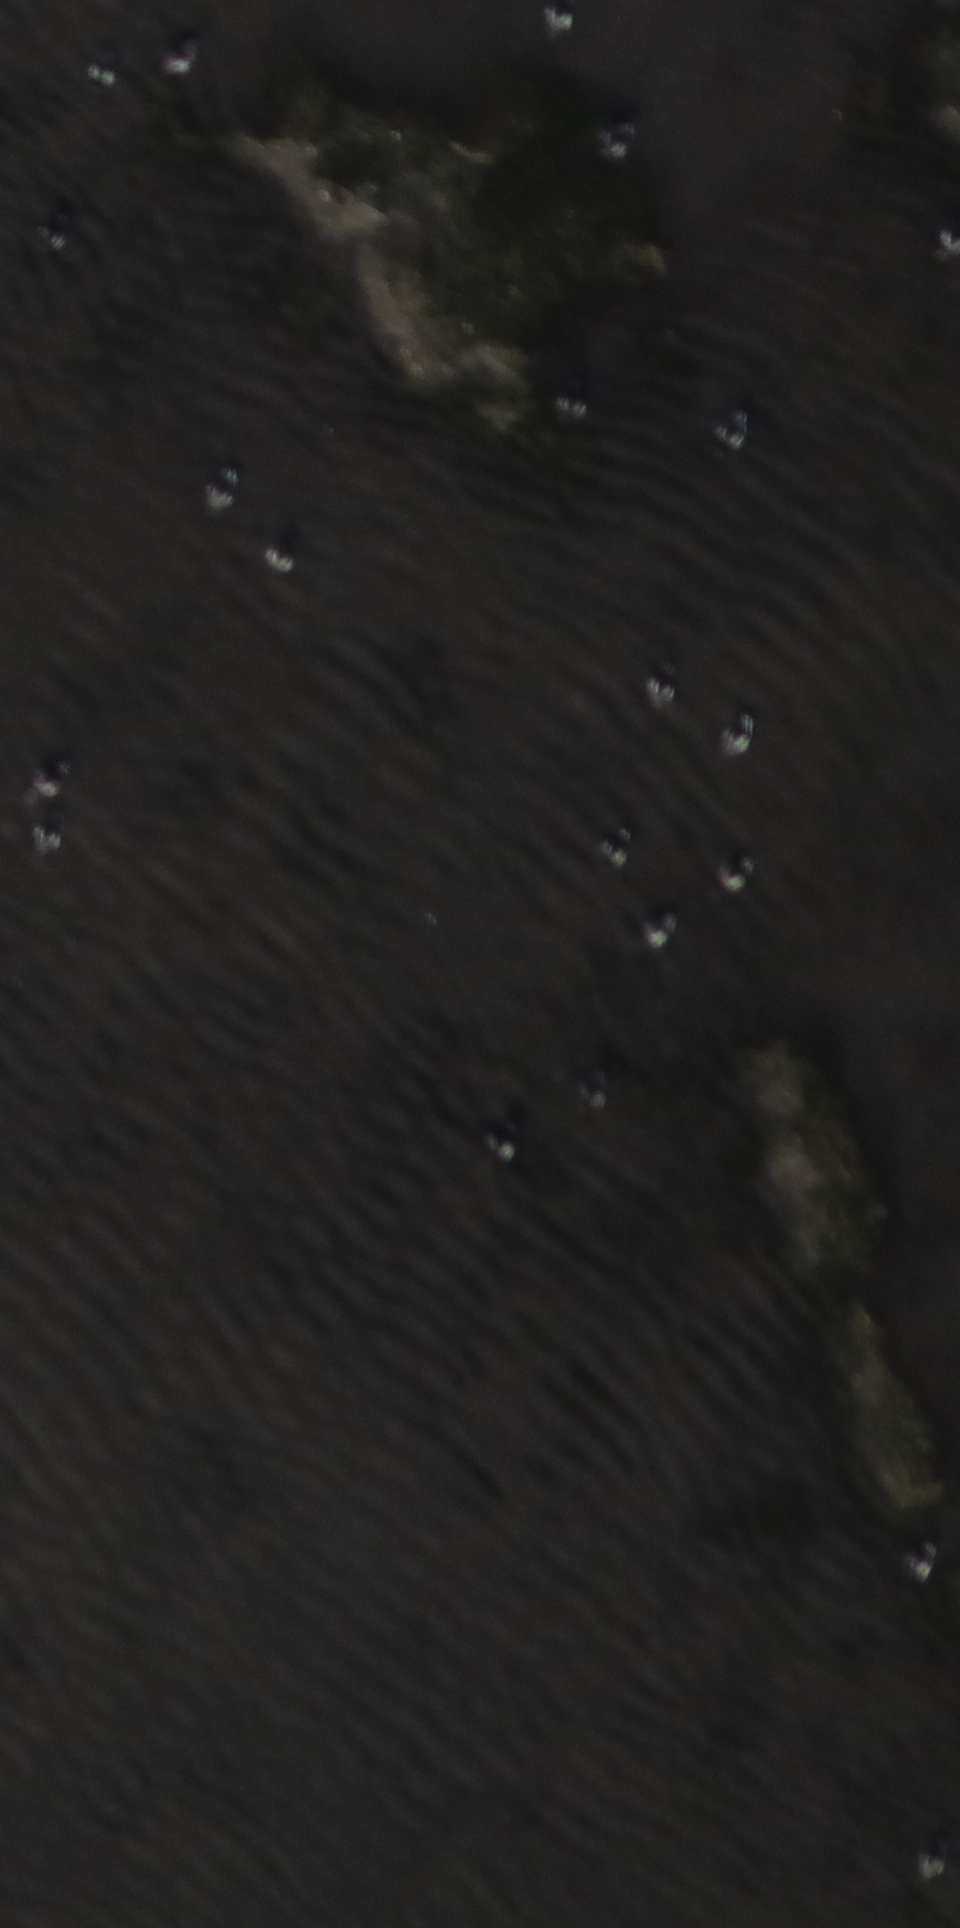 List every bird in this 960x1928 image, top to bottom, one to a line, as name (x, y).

brant (557, 11)
brant (183, 55)
brant (109, 68)
brant (614, 139)
brant (56, 245)
brant (580, 405)
brant (732, 427)
brant (224, 488)
brant (281, 558)
brant (665, 685)
brant (740, 736)
brant (54, 774)
brant (43, 830)
brant (615, 850)
brant (743, 872)
brant (656, 925)
brant (604, 1089)
brant (495, 1138)
brant (919, 1557)
brant (932, 1869)